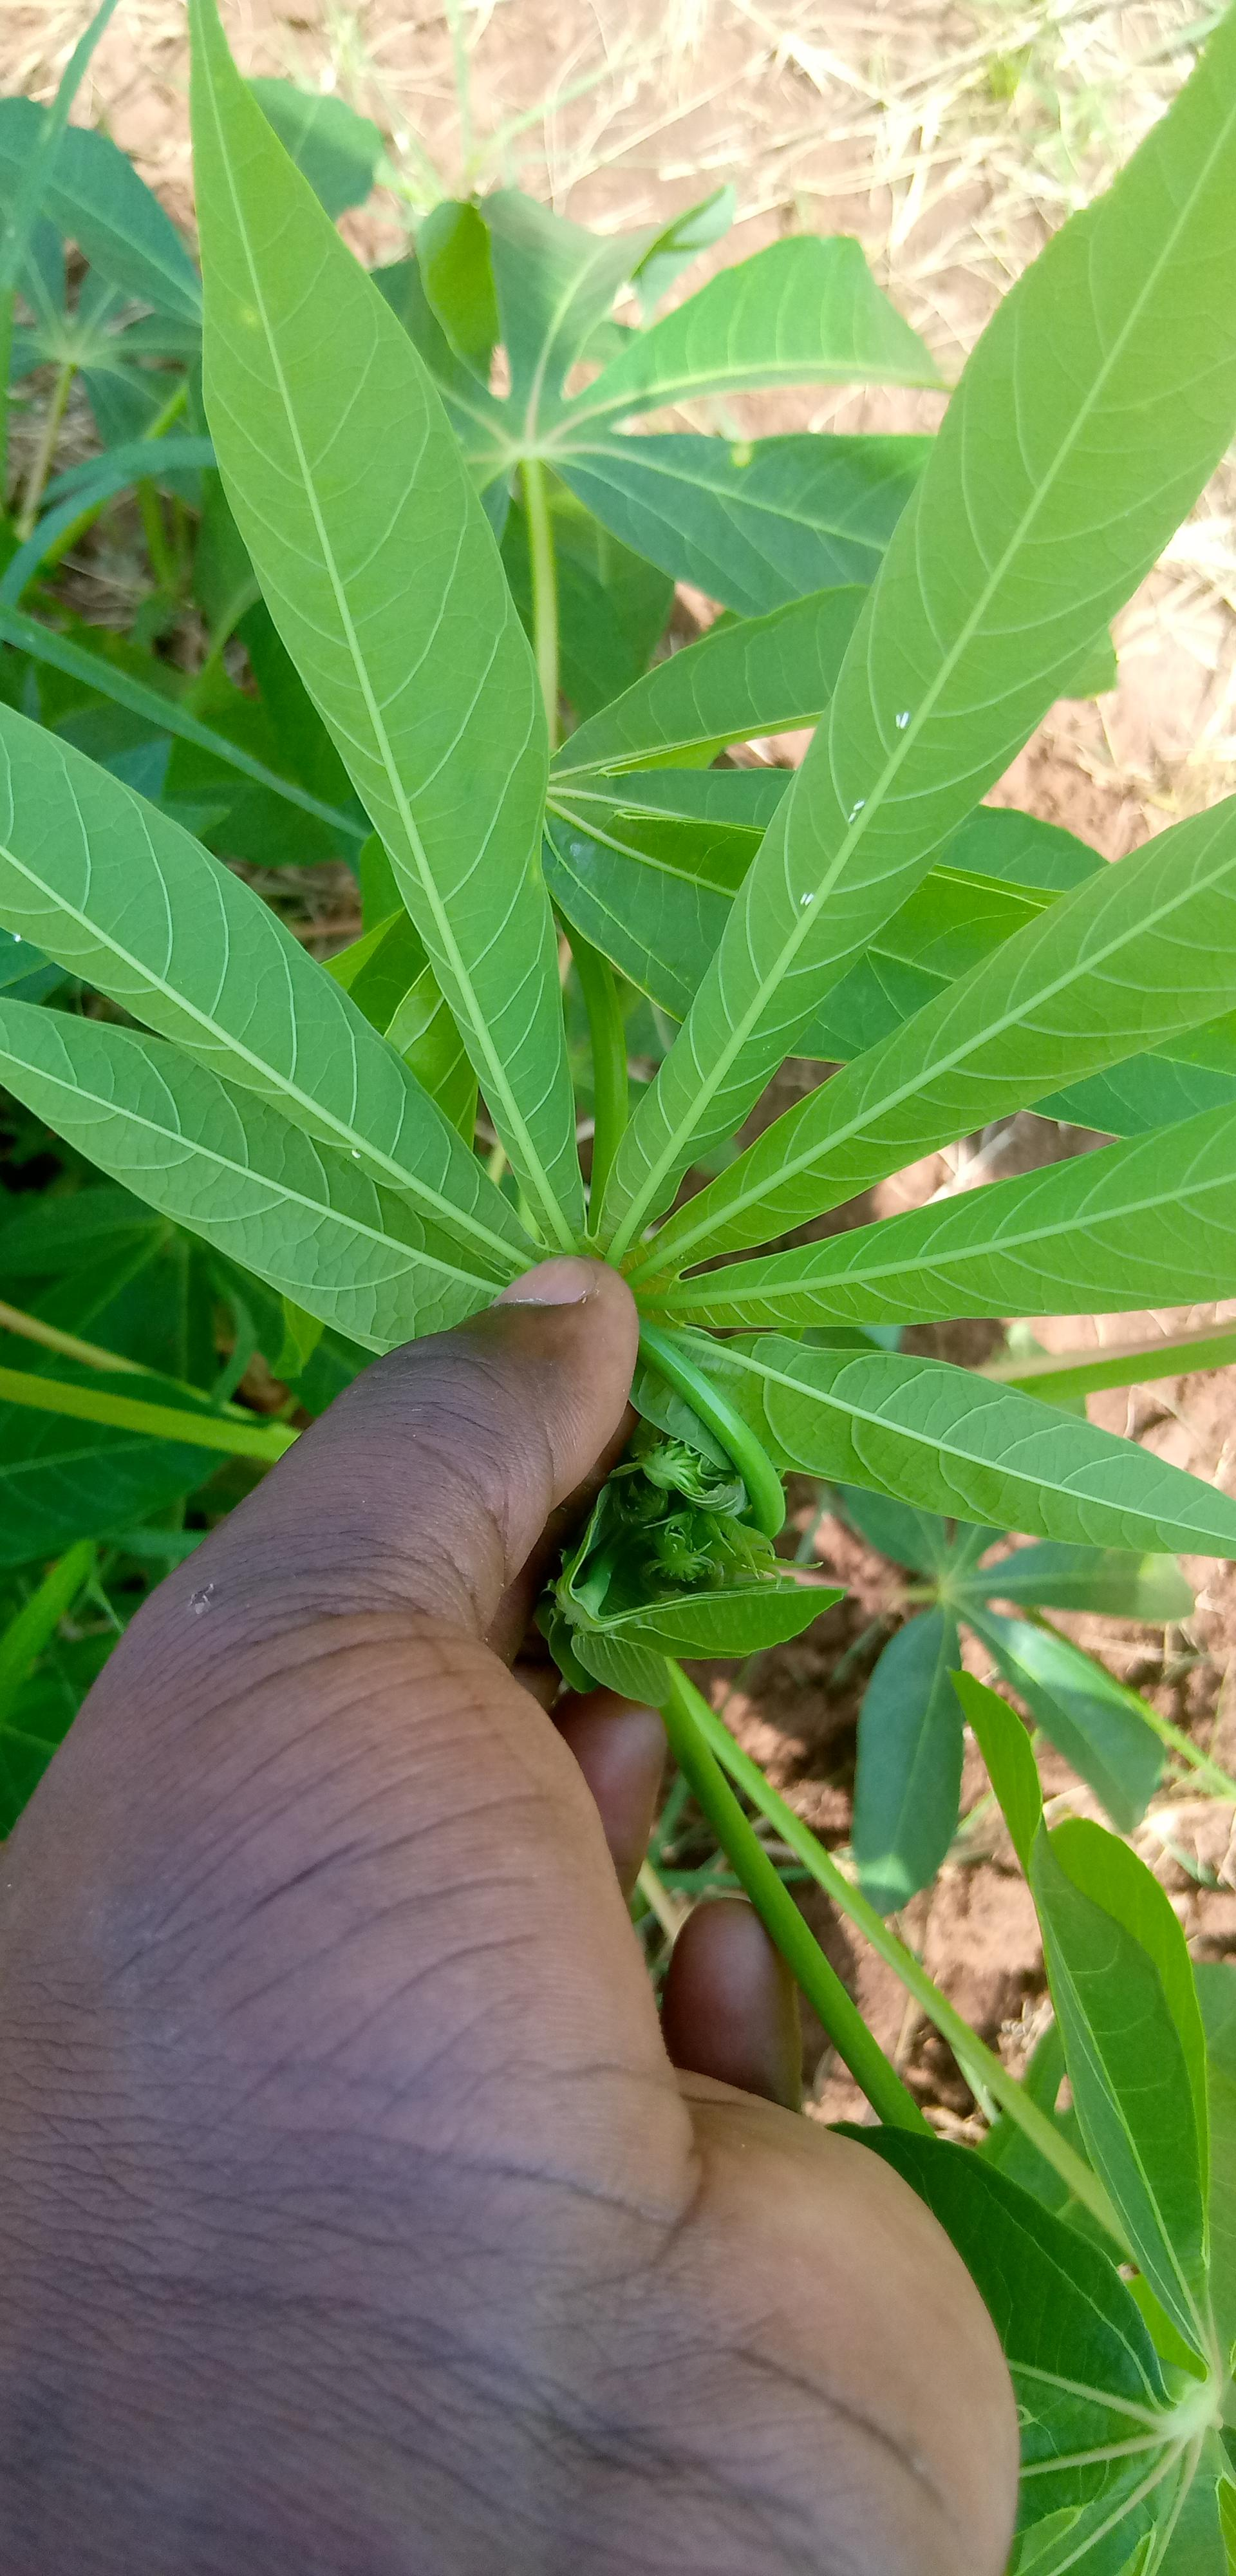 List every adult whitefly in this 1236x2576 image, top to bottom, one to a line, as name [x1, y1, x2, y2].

whitefly [899, 711, 911, 731]
whitefly [894, 712, 904, 732]
whitefly [850, 798, 868, 812]
whitefly [847, 811, 858, 827]
whitefly [804, 891, 816, 907]
whitefly [799, 891, 808, 904]
whitefly [12, 931, 24, 945]
whitefly [350, 1148, 362, 1161]